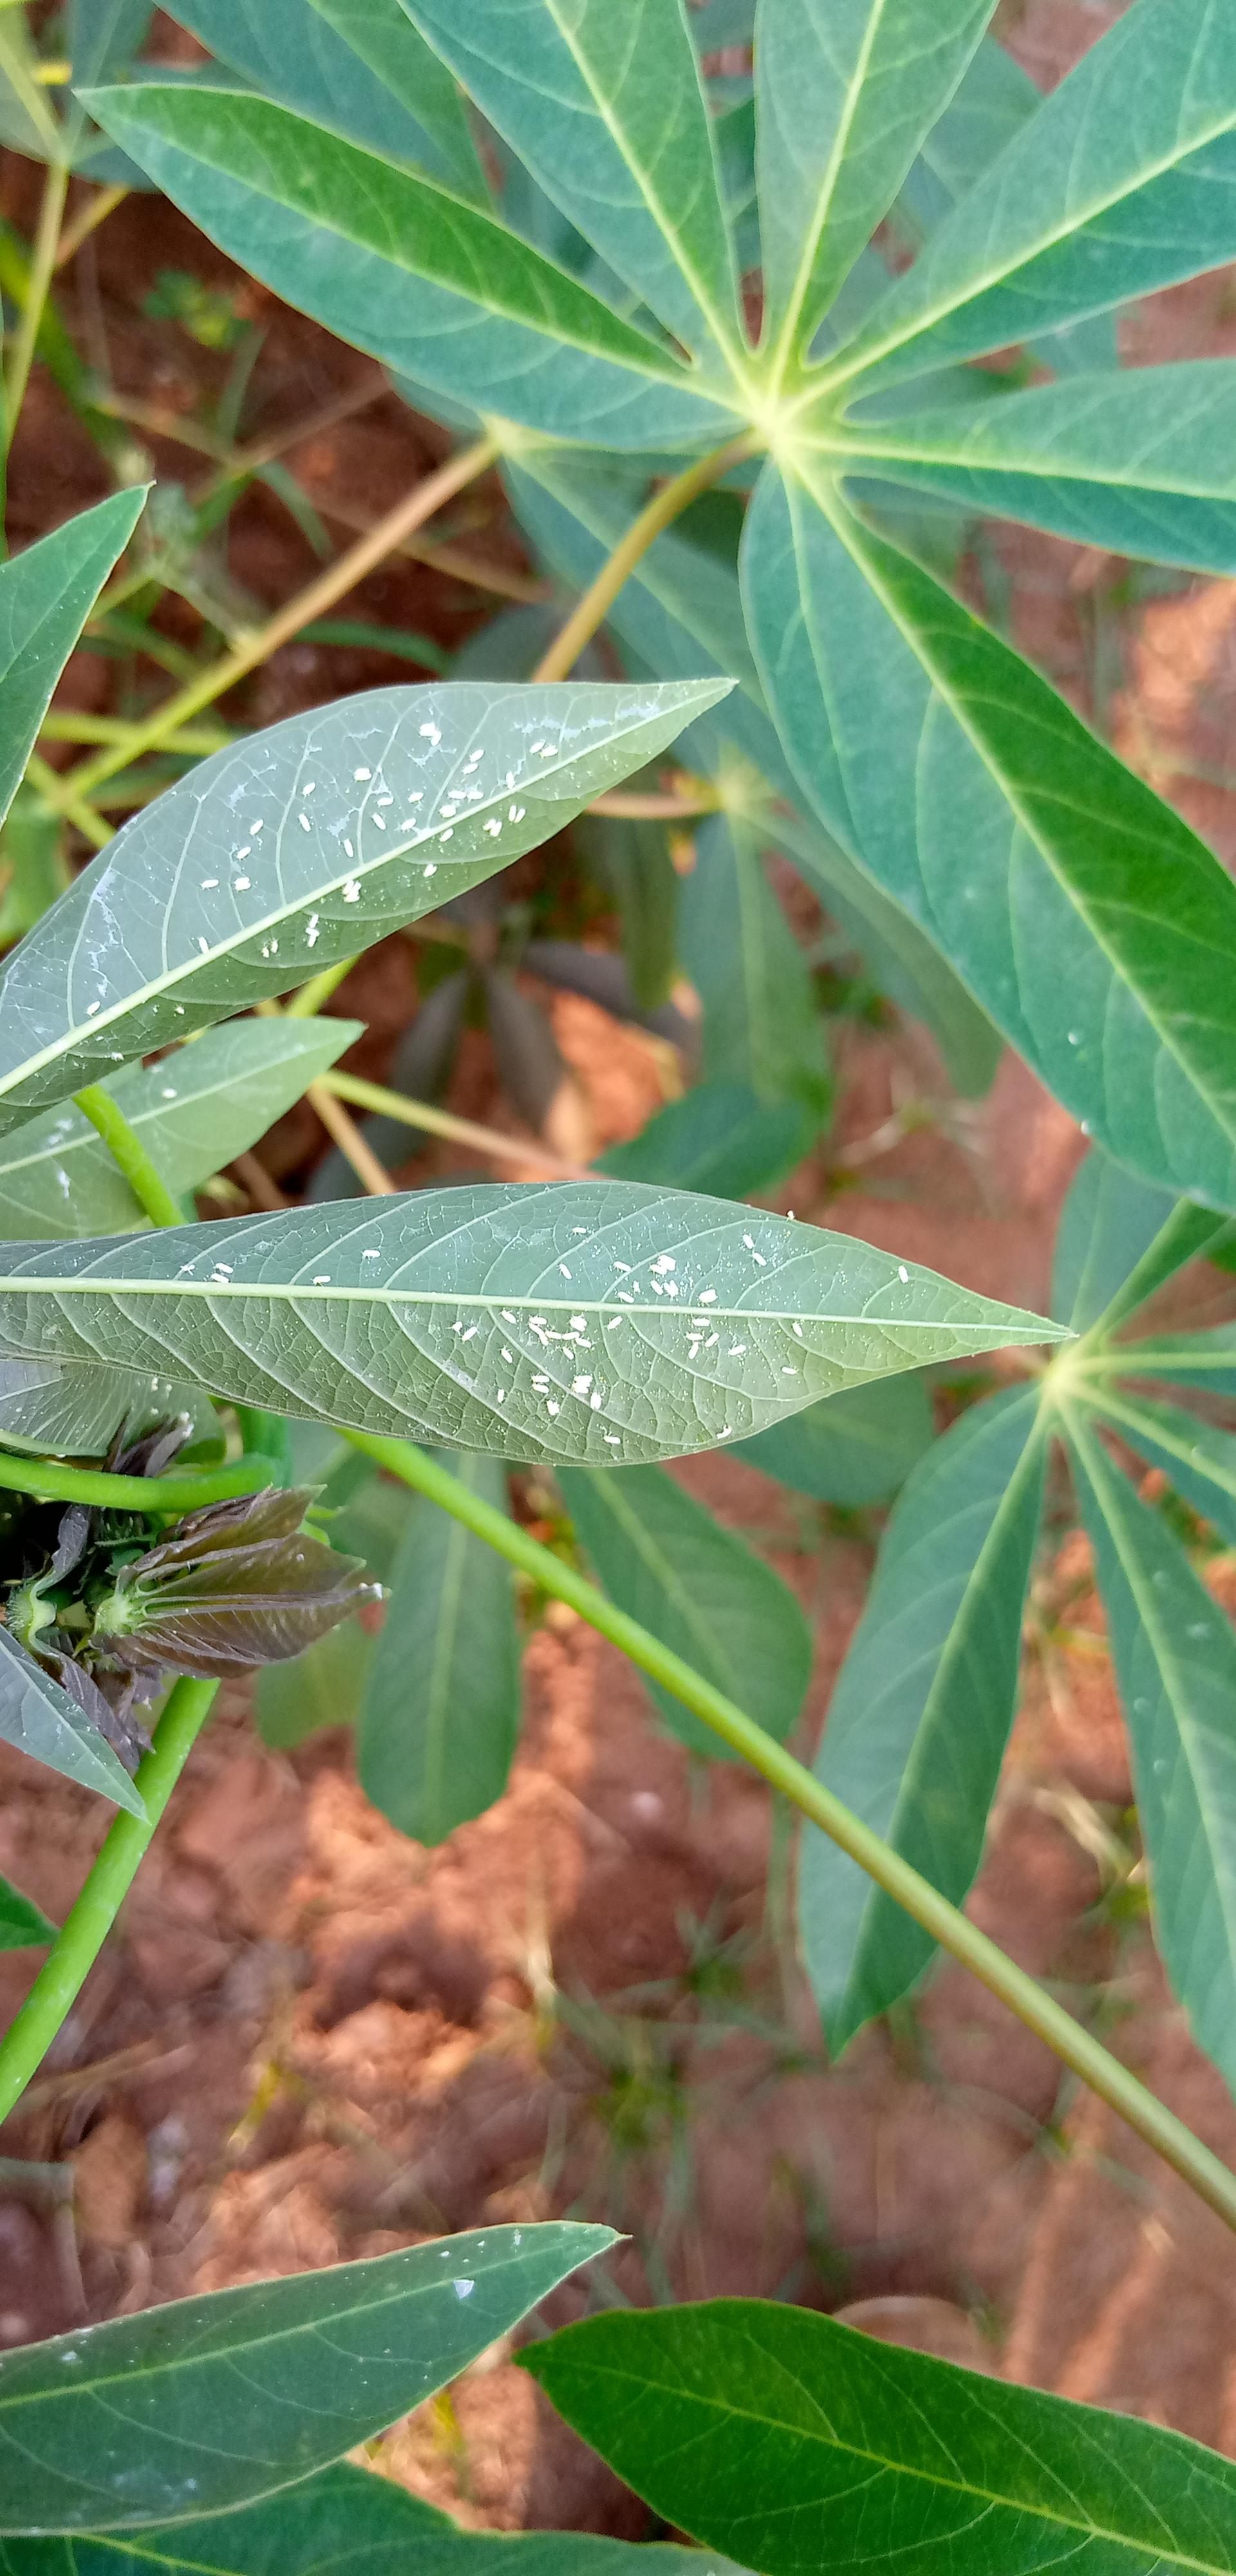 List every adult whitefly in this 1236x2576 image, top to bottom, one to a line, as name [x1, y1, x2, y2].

whitefly [420, 721, 436, 728]
whitefly [417, 729, 433, 737]
whitefly [431, 732, 444, 746]
whitefly [529, 741, 547, 755]
whitefly [539, 744, 559, 761]
whitefly [467, 746, 484, 763]
whitefly [461, 762, 480, 775]
whitefly [353, 767, 371, 773]
whitefly [504, 770, 517, 790]
whitefly [353, 773, 373, 782]
whitefly [301, 779, 317, 797]
whitefly [446, 787, 466, 800]
whitefly [466, 789, 484, 802]
whitefly [405, 791, 425, 804]
whitefly [375, 793, 395, 808]
whitefly [436, 804, 456, 810]
whitefly [509, 804, 517, 821]
whitefly [514, 808, 527, 824]
whitefly [439, 811, 457, 819]
whitefly [297, 812, 313, 834]
whitefly [371, 813, 390, 833]
whitefly [397, 814, 420, 833]
whitefly [248, 815, 266, 837]
whitefly [483, 818, 496, 831]
whitefly [490, 822, 503, 837]
whitefly [438, 828, 455, 843]
whitefly [342, 838, 357, 859]
whitefly [236, 846, 254, 860]
whitefly [420, 862, 438, 879]
whitefly [199, 876, 219, 890]
whitefly [232, 876, 249, 884]
whitefly [342, 879, 354, 896]
whitefly [350, 881, 361, 896]
whitefly [234, 884, 252, 891]
whitefly [343, 896, 361, 904]
whitefly [308, 913, 320, 929]
whitefly [303, 927, 320, 936]
whitefly [197, 936, 210, 955]
whitefly [306, 936, 319, 948]
whitefly [270, 936, 280, 954]
whitefly [261, 942, 269, 960]
whitefly [84, 999, 102, 1016]
whitefly [173, 1003, 187, 1018]
whitefly [108, 1049, 127, 1067]
whitefly [160, 1086, 179, 1101]
whitefly [54, 1117, 75, 1131]
whitefly [45, 1131, 64, 1145]
whitefly [55, 1168, 73, 1200]
whitefly [784, 1209, 797, 1221]
whitefly [570, 1225, 588, 1236]
whitefly [741, 1232, 756, 1249]
whitefly [359, 1247, 382, 1260]
whitefly [751, 1251, 769, 1267]
whitefly [659, 1253, 676, 1264]
whitefly [610, 1259, 633, 1273]
whitefly [657, 1259, 675, 1271]
whitefly [214, 1260, 234, 1274]
whitefly [556, 1260, 574, 1282]
whitefly [648, 1262, 668, 1276]
whitefly [897, 1262, 911, 1285]
whitefly [180, 1262, 196, 1277]
whitefly [210, 1272, 230, 1285]
whitefly [307, 1273, 334, 1287]
whitefly [632, 1278, 642, 1293]
whitefly [650, 1278, 664, 1296]
whitefly [670, 1279, 679, 1296]
whitefly [663, 1281, 675, 1297]
whitefly [697, 1284, 718, 1305]
whitefly [614, 1290, 635, 1305]
whitefly [498, 1307, 518, 1326]
whitefly [605, 1312, 623, 1330]
whitefly [527, 1314, 547, 1326]
whitefly [691, 1314, 713, 1327]
whitefly [573, 1316, 588, 1327]
whitefly [569, 1318, 586, 1333]
whitefly [451, 1320, 464, 1333]
whitefly [791, 1321, 805, 1339]
whitefly [526, 1322, 543, 1333]
whitefly [462, 1325, 478, 1341]
whitefly [545, 1329, 562, 1341]
whitefly [685, 1330, 706, 1341]
whitefly [562, 1331, 581, 1340]
whitefly [706, 1332, 721, 1349]
whitefly [538, 1332, 550, 1347]
whitefly [575, 1337, 592, 1350]
whitefly [686, 1341, 700, 1360]
whitefly [727, 1342, 747, 1357]
whitefly [559, 1345, 575, 1361]
whitefly [499, 1346, 514, 1365]
whitefly [780, 1363, 799, 1377]
whitefly [571, 1372, 594, 1381]
whitefly [530, 1374, 550, 1383]
whitefly [151, 1376, 160, 1384]
whitefly [572, 1381, 591, 1388]
whitefly [162, 1382, 174, 1392]
whitefly [532, 1383, 550, 1395]
whitefly [150, 1384, 159, 1392]
whitefly [572, 1386, 590, 1394]
whitefly [496, 1387, 506, 1406]
whitefly [590, 1390, 595, 1411]
whitefly [595, 1392, 603, 1410]
whitefly [544, 1398, 555, 1417]
whitefly [553, 1401, 561, 1414]
whitefly [14, 1406, 23, 1413]
whitefly [149, 1406, 160, 1417]
whitefly [176, 1408, 192, 1423]
whitefly [713, 1421, 734, 1440]
whitefly [182, 1423, 195, 1438]
whitefly [603, 1432, 622, 1446]
whitefly [55, 1453, 69, 1459]
whitefly [370, 1579, 386, 1603]
whitefly [357, 1581, 369, 1593]
whitefly [183, 1607, 191, 1615]
whitefly [144, 1697, 153, 1710]
whitefly [473, 2238, 486, 2247]
whitefly [437, 2248, 451, 2260]